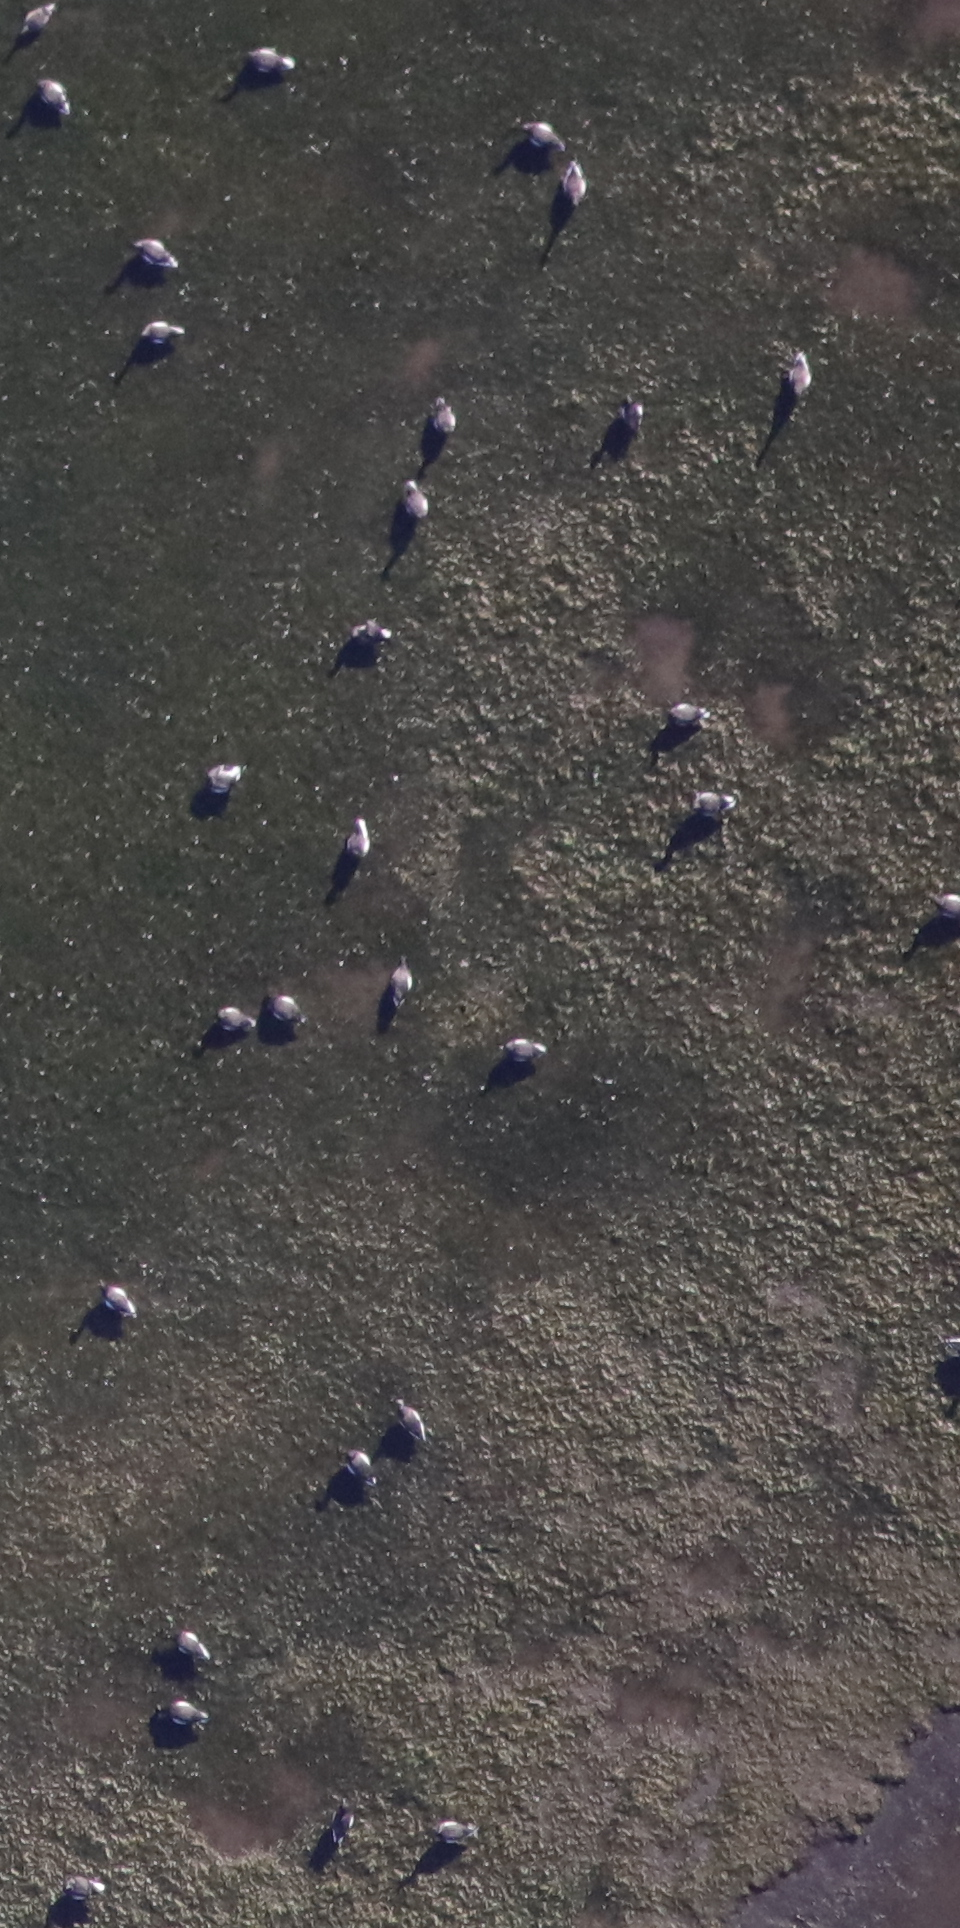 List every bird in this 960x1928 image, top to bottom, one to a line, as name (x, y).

brant (38, 20)
brant (268, 61)
brant (52, 94)
brant (539, 136)
brant (572, 188)
brant (155, 252)
brant (160, 332)
brant (800, 377)
brant (634, 414)
brant (443, 418)
brant (415, 501)
brant (366, 633)
brant (682, 713)
brant (223, 779)
brant (712, 806)
brant (357, 843)
brant (954, 905)
brant (401, 980)
brant (286, 1008)
brant (236, 1019)
brant (524, 1049)
brant (118, 1299)
brant (410, 1419)
brant (360, 1464)
brant (190, 1643)
brant (183, 1712)
brant (341, 1824)
brant (453, 1831)
brant (83, 1889)